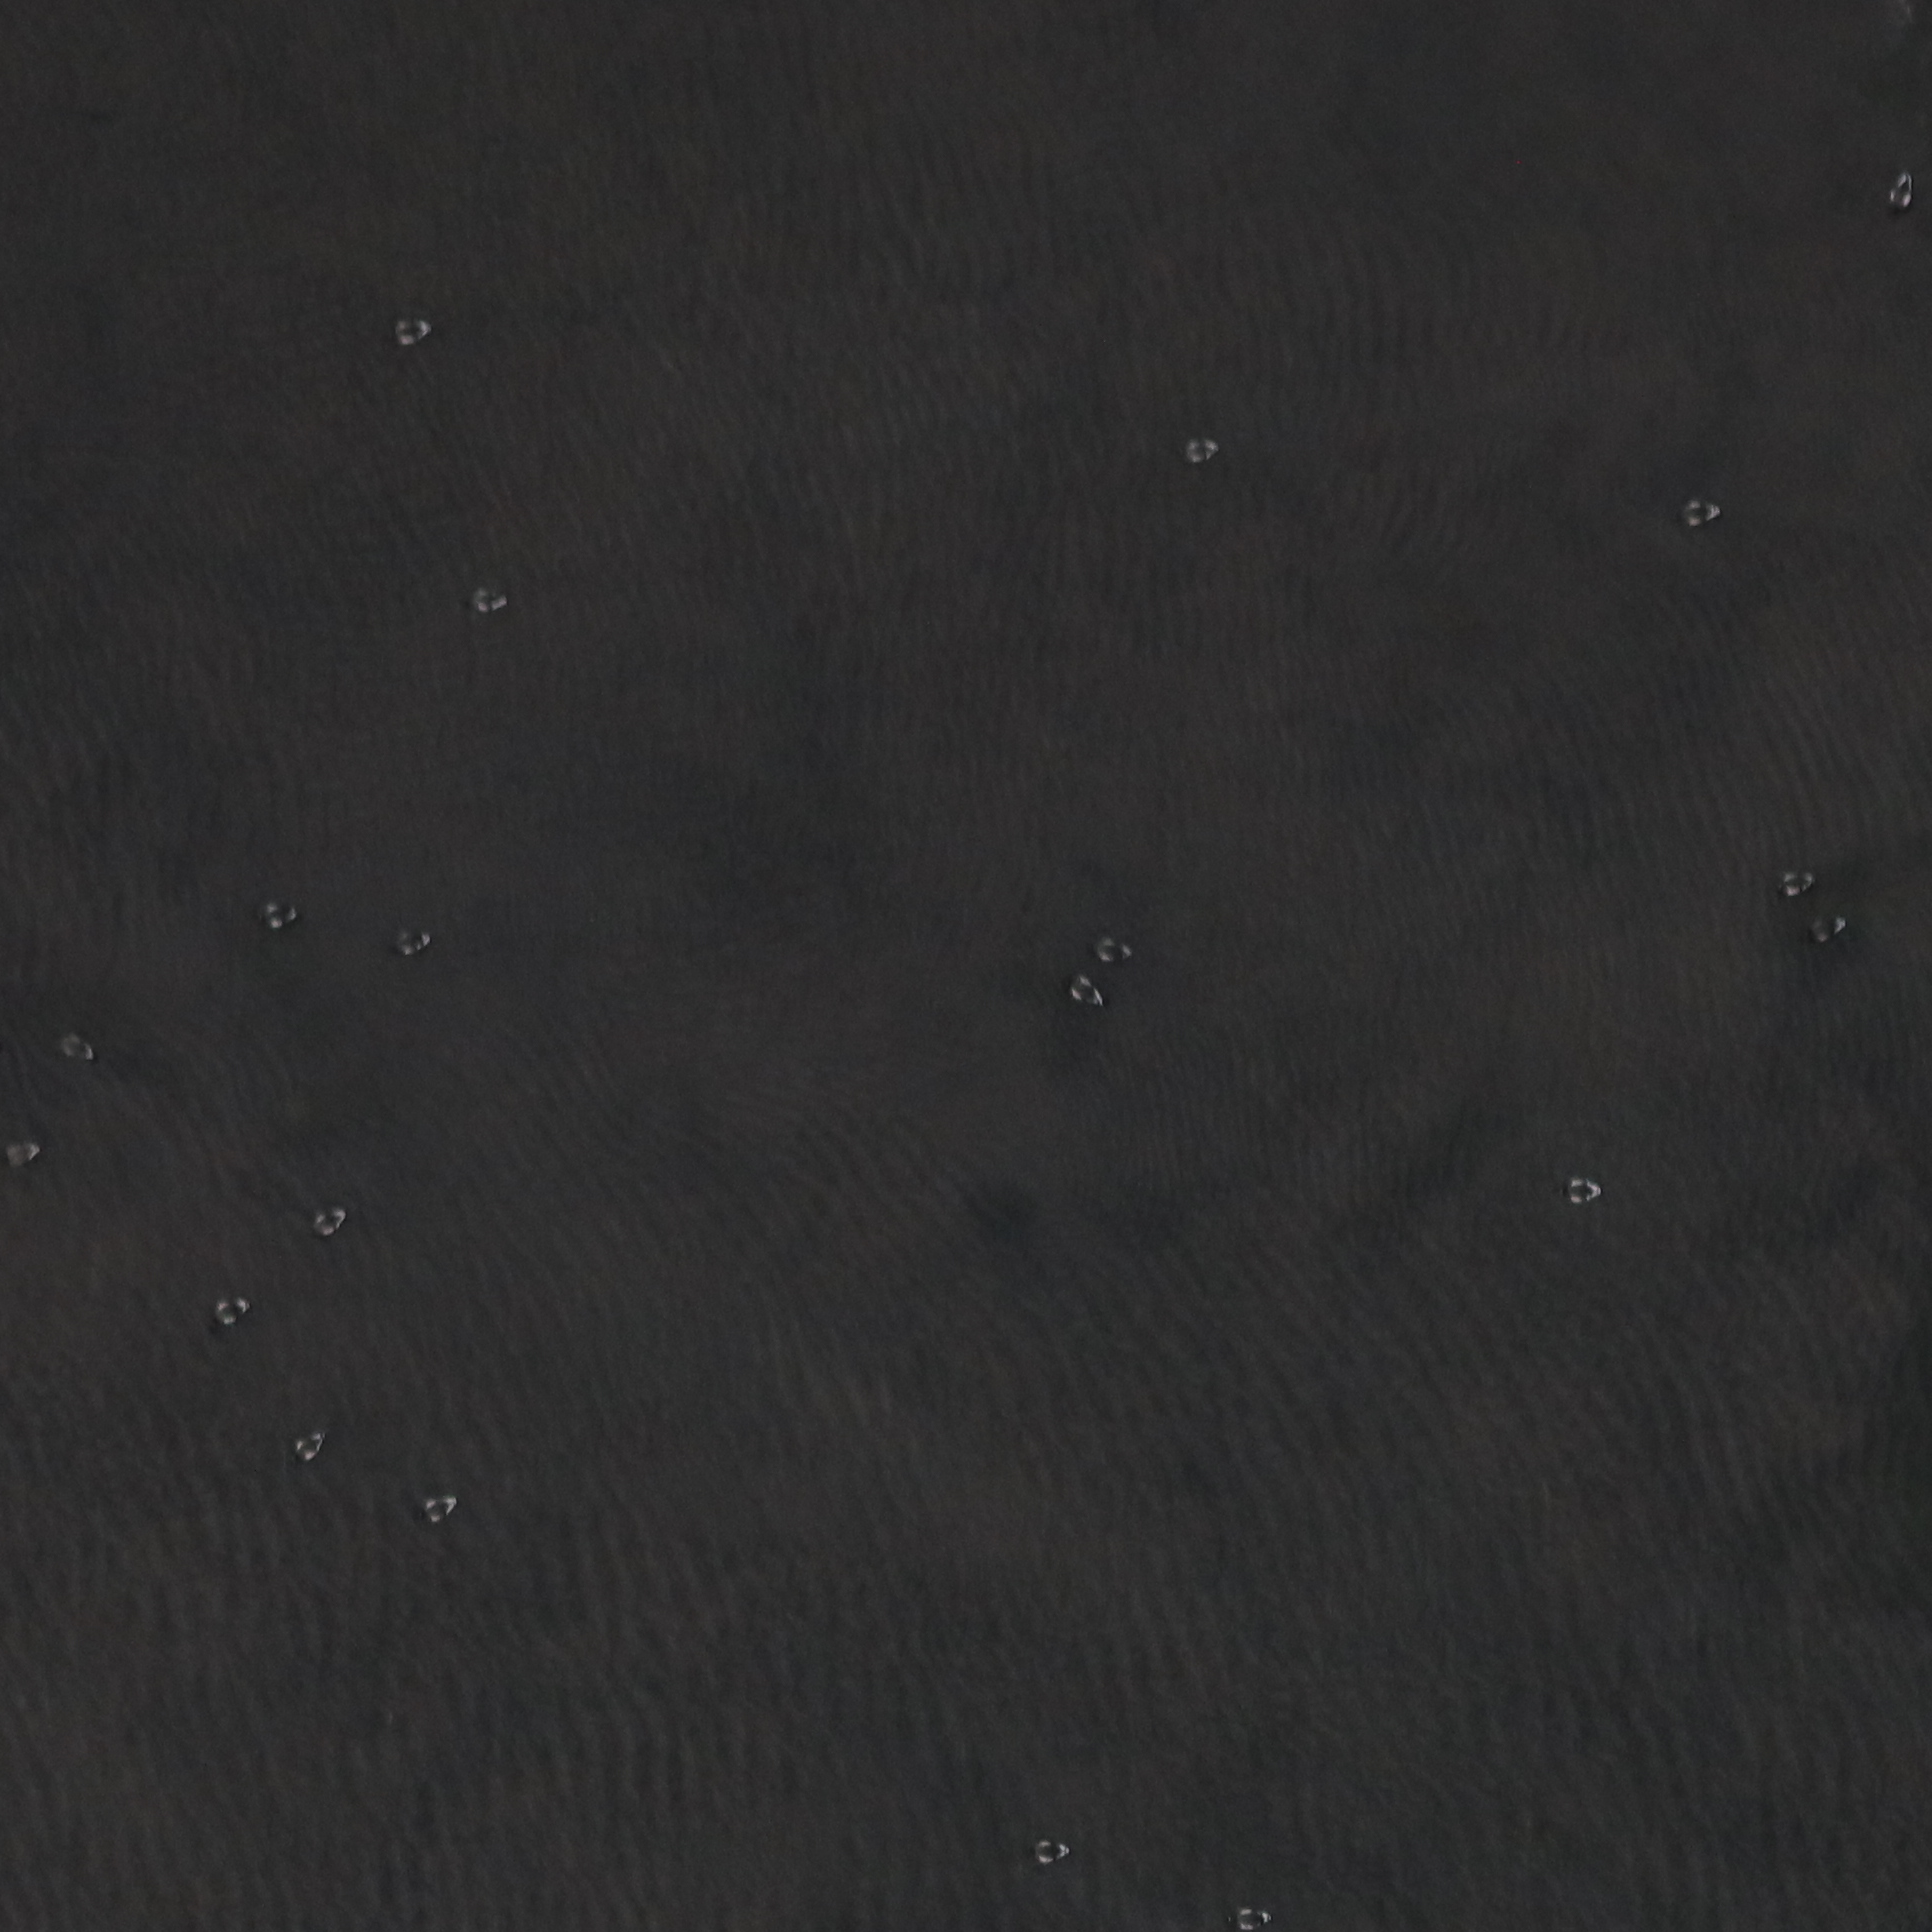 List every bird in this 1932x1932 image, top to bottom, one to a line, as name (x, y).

brant (1899, 194)
brant (410, 329)
brant (1196, 451)
brant (1690, 513)
brant (489, 603)
brant (1797, 882)
brant (280, 913)
brant (1824, 929)
brant (409, 941)
brant (1107, 952)
brant (1085, 991)
brant (74, 1046)
brant (22, 1151)
brant (1577, 1189)
brant (326, 1224)
brant (229, 1311)
brant (309, 1447)
brant (437, 1508)
brant (1050, 1852)
brant (1252, 1919)